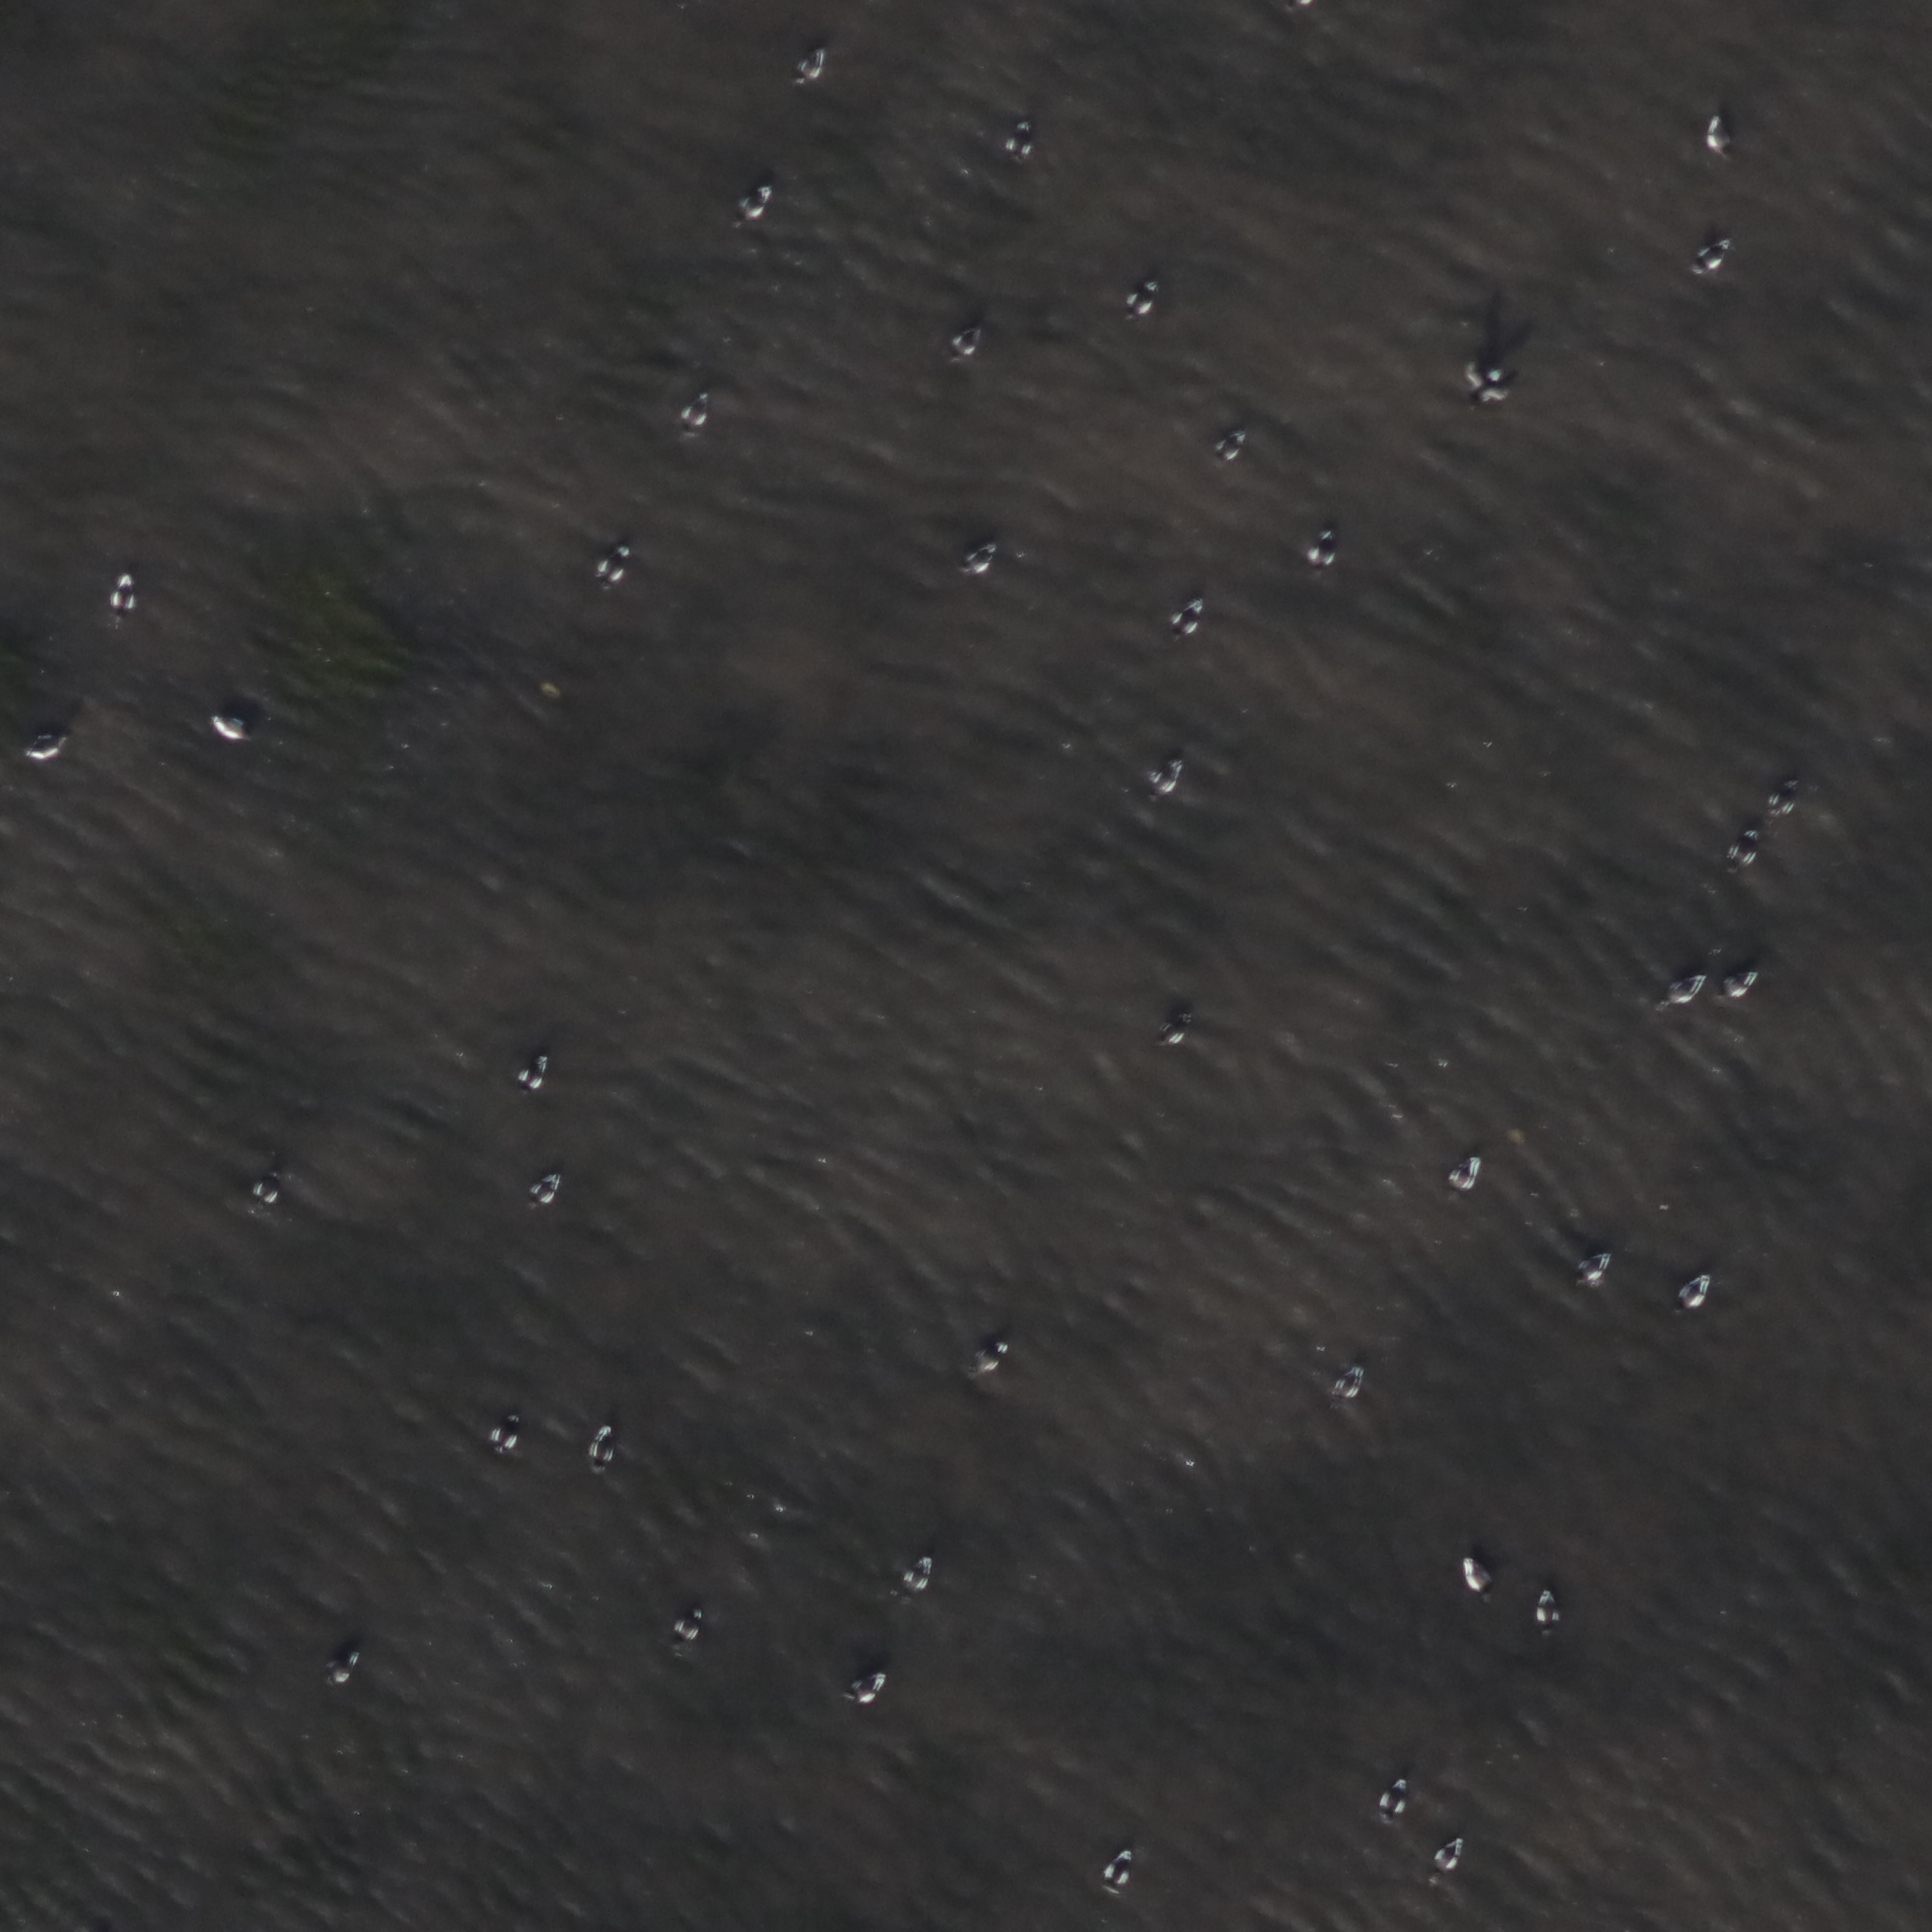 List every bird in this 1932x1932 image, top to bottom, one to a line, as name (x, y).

brant (815, 69)
brant (1023, 139)
brant (1718, 139)
brant (746, 203)
brant (1710, 259)
brant (1136, 301)
brant (968, 342)
brant (1485, 392)
brant (697, 412)
brant (1234, 448)
brant (1324, 558)
brant (981, 563)
brant (614, 569)
brant (124, 600)
brant (1190, 618)
brant (233, 726)
brant (49, 747)
brant (1163, 777)
brant (1783, 800)
brant (1735, 853)
brant (1736, 987)
brant (1682, 991)
brant (1170, 1038)
brant (535, 1068)
brant (1466, 1175)
brant (549, 1187)
brant (267, 1191)
brant (1593, 1270)
brant (1693, 1288)
brant (993, 1359)
brant (1348, 1390)
brant (511, 1439)
brant (607, 1451)
brant (1477, 1580)
brant (914, 1583)
brant (1548, 1610)
brant (685, 1637)
brant (342, 1664)
brant (871, 1695)
brant (1396, 1806)
brant (1448, 1858)
brant (1125, 1866)